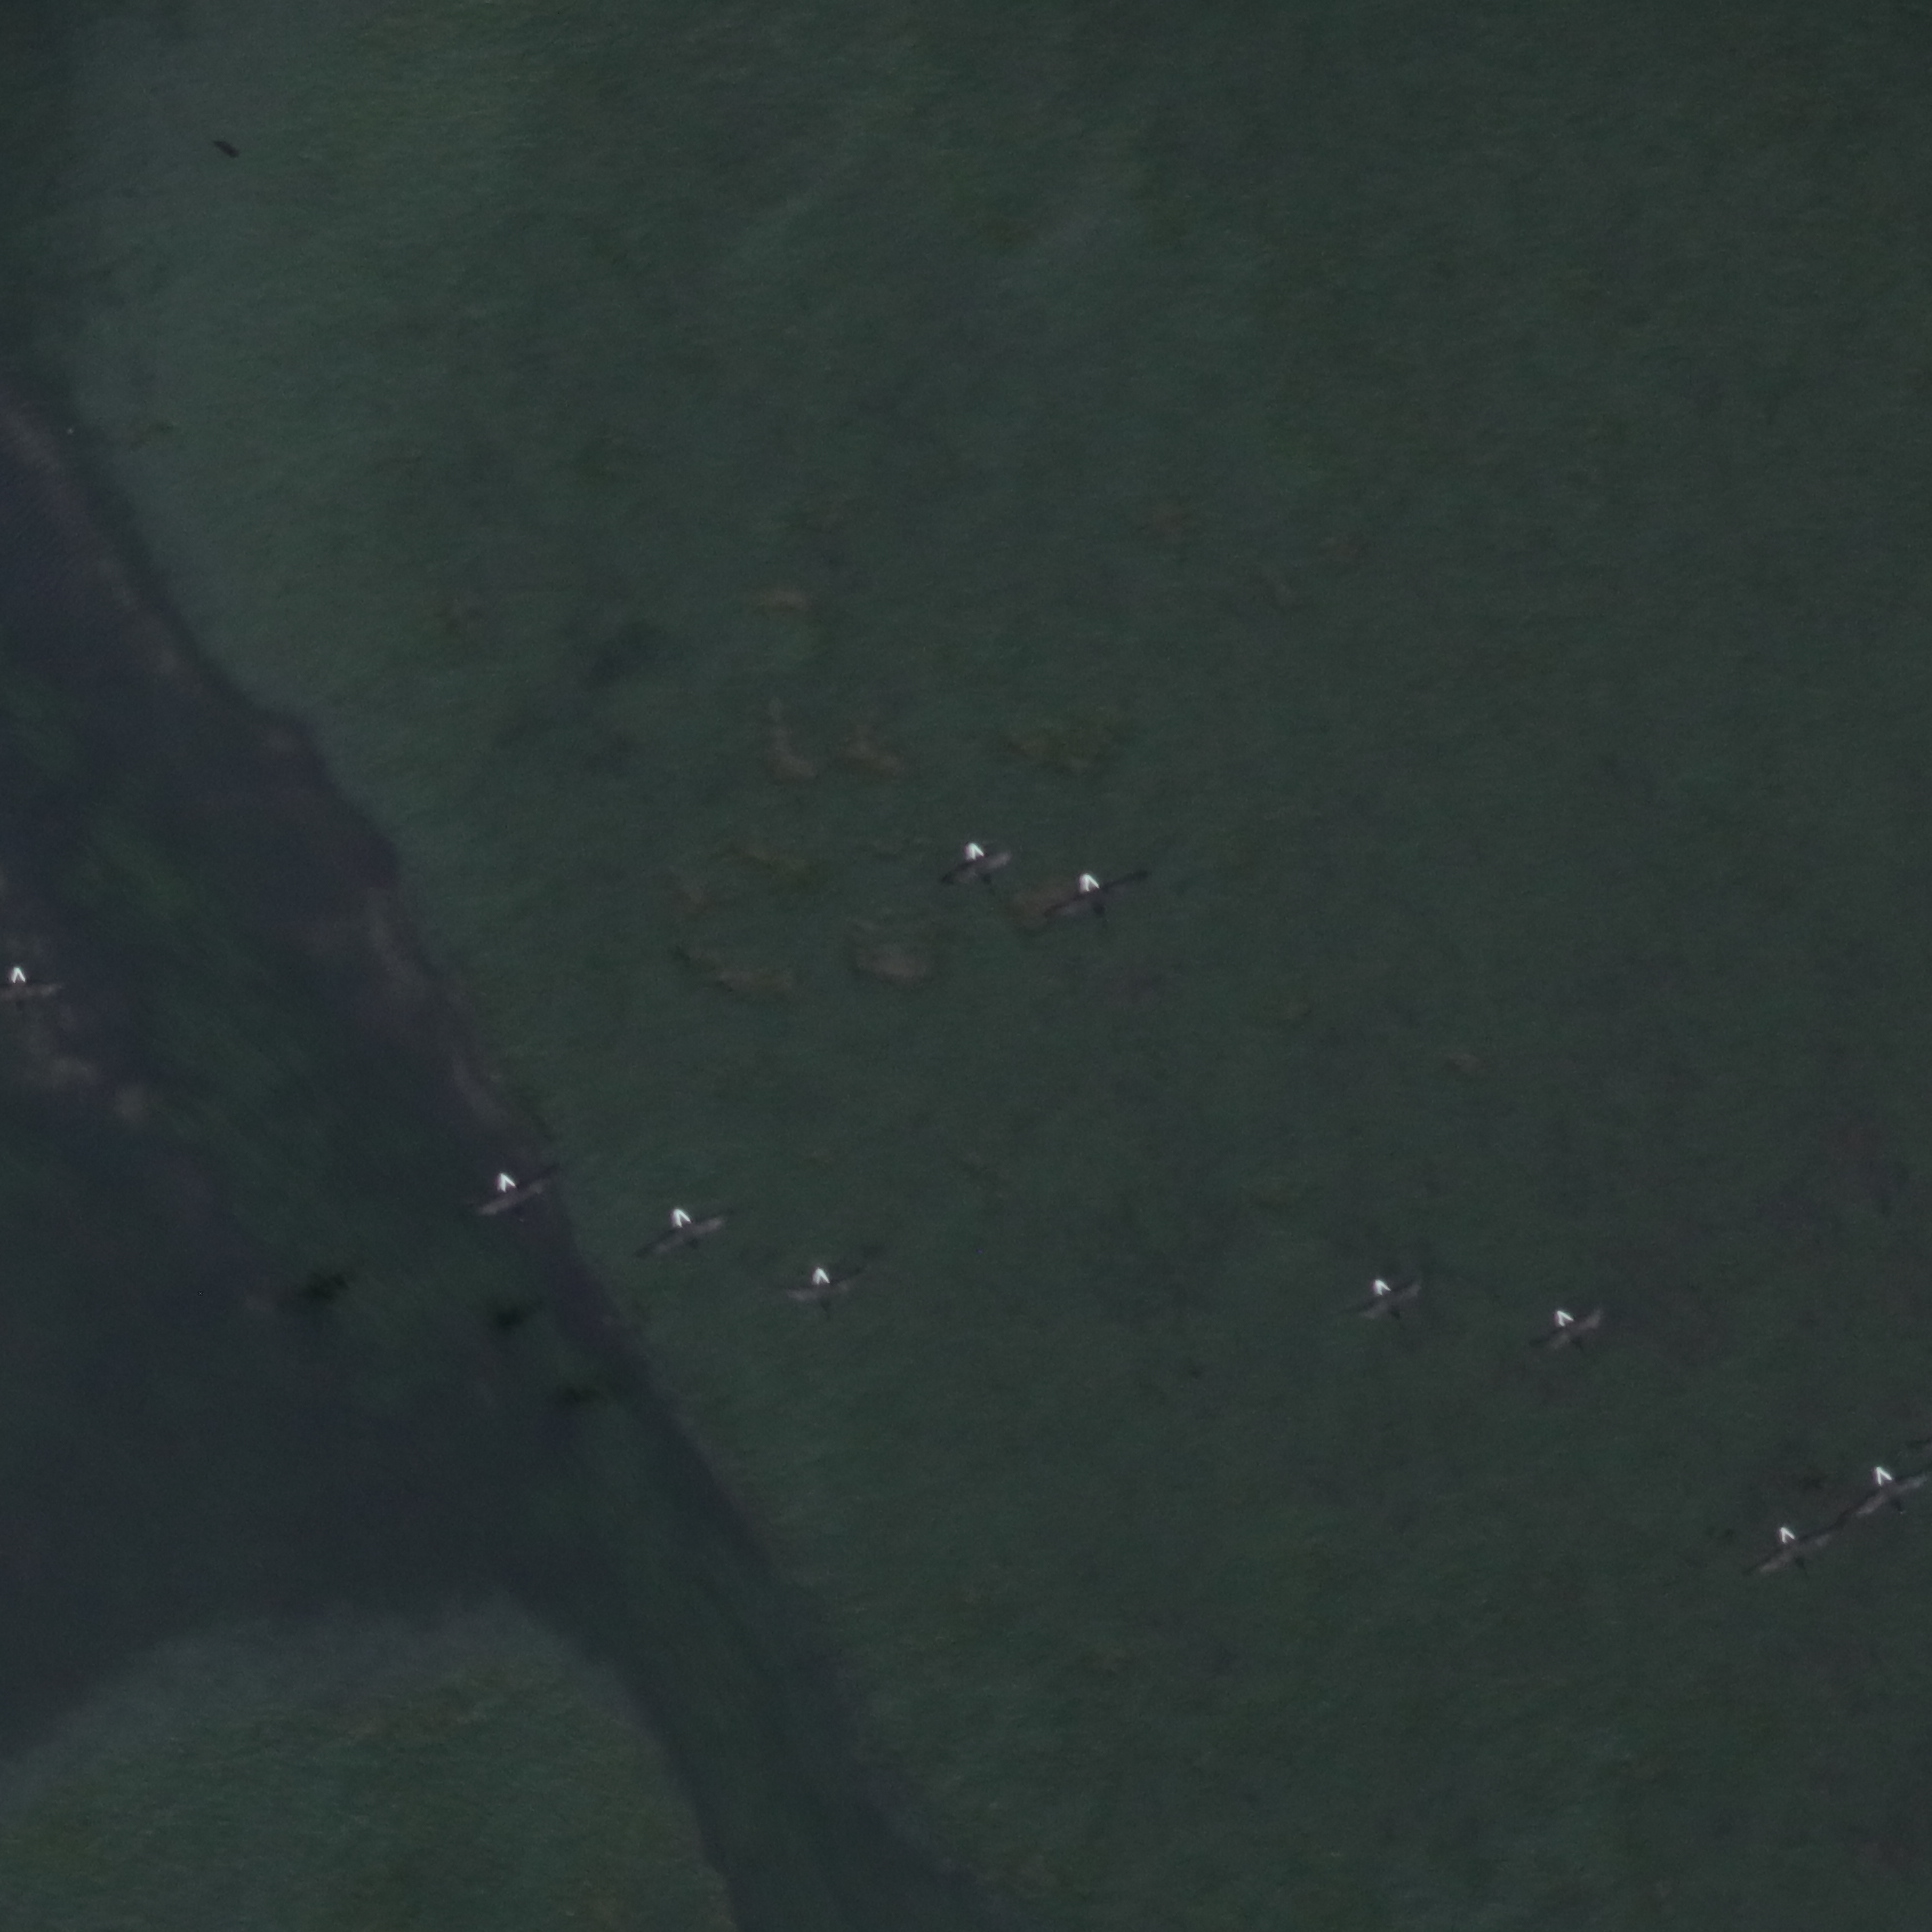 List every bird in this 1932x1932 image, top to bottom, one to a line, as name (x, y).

brant (982, 868)
brant (1097, 896)
brant (20, 989)
brant (504, 1189)
brant (693, 1233)
brant (819, 1292)
brant (1384, 1301)
brant (1573, 1325)
brant (1882, 1495)
brant (1797, 1555)